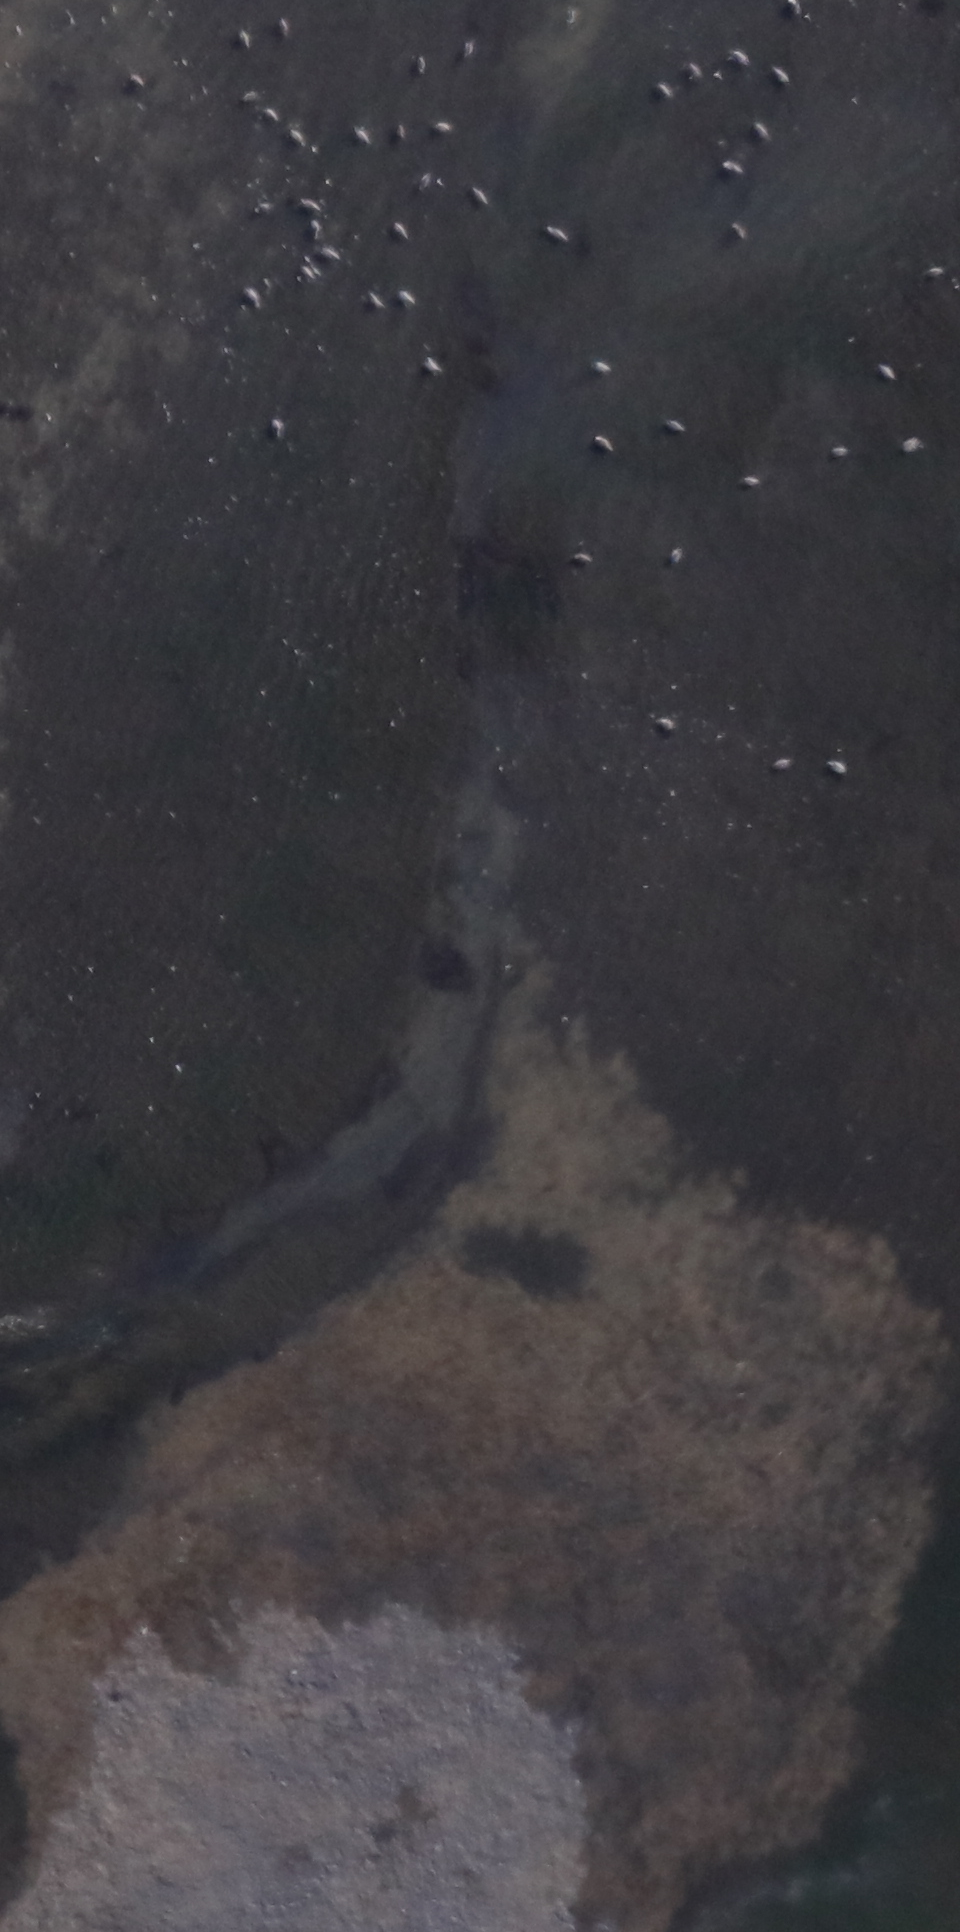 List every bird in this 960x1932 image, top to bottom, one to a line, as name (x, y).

other bird (792, 3)
other bird (279, 26)
other bird (243, 43)
other bird (464, 49)
other bird (740, 56)
other bird (421, 60)
other bird (775, 73)
other bird (689, 74)
other bird (140, 83)
other bird (665, 87)
other bird (249, 95)
other bird (270, 120)
other bird (443, 129)
other bird (399, 133)
other bird (295, 134)
other bird (757, 135)
other bird (365, 137)
other bird (728, 164)
other bird (429, 182)
other bird (479, 198)
other bird (266, 206)
other bird (312, 206)
other bird (312, 228)
other bird (732, 230)
other bird (403, 233)
other bird (557, 239)
other bird (334, 255)
other bird (939, 272)
other bird (407, 293)
other bird (251, 297)
other bird (373, 304)
other bird (430, 361)
other bird (603, 370)
other bird (883, 371)
other bird (670, 423)
other bird (277, 430)
other bird (609, 444)
other bird (911, 448)
other bird (841, 449)
other bird (750, 480)
other bird (673, 556)
other bird (581, 558)
other bird (666, 724)
other bird (780, 763)
other bird (838, 768)